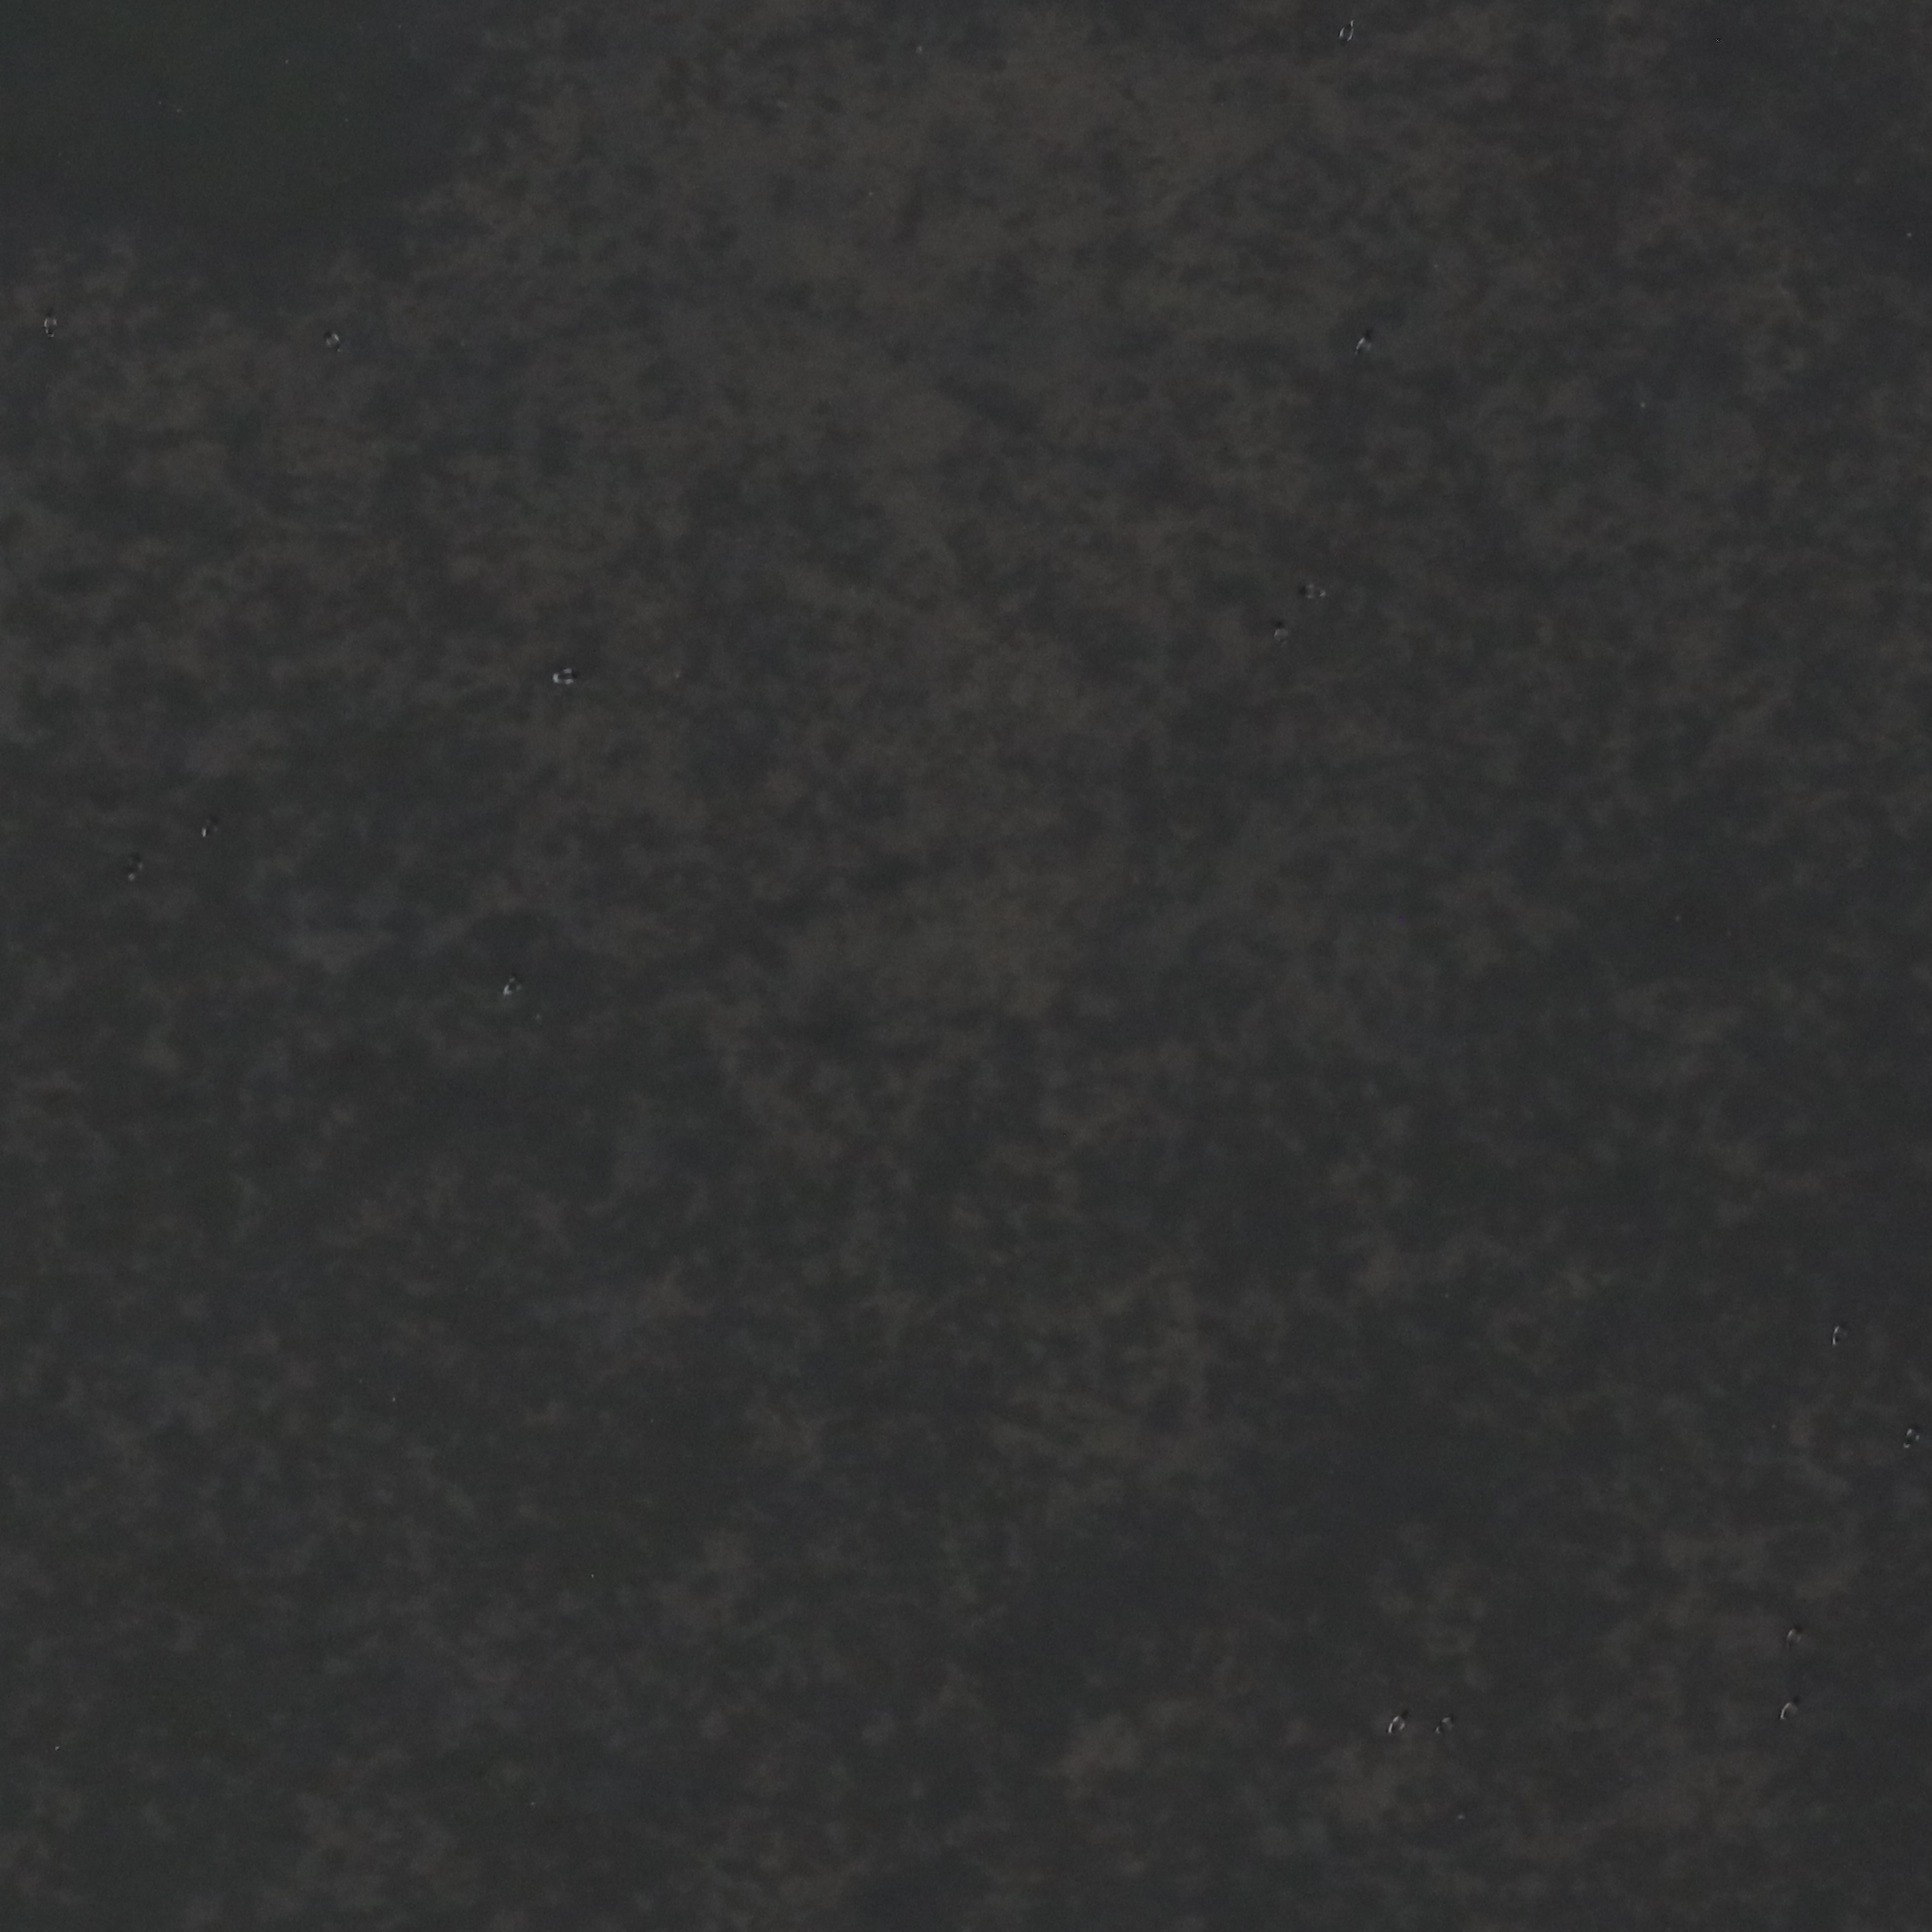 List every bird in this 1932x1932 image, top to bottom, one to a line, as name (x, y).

brant (1347, 32)
brant (49, 324)
brant (331, 341)
brant (1364, 344)
brant (1313, 589)
brant (1289, 628)
brant (564, 677)
brant (218, 823)
brant (139, 861)
brant (513, 986)
brant (1839, 1333)
brant (1910, 1436)
brant (1793, 1637)
brant (1796, 1716)
brant (1446, 1720)
brant (1397, 1723)